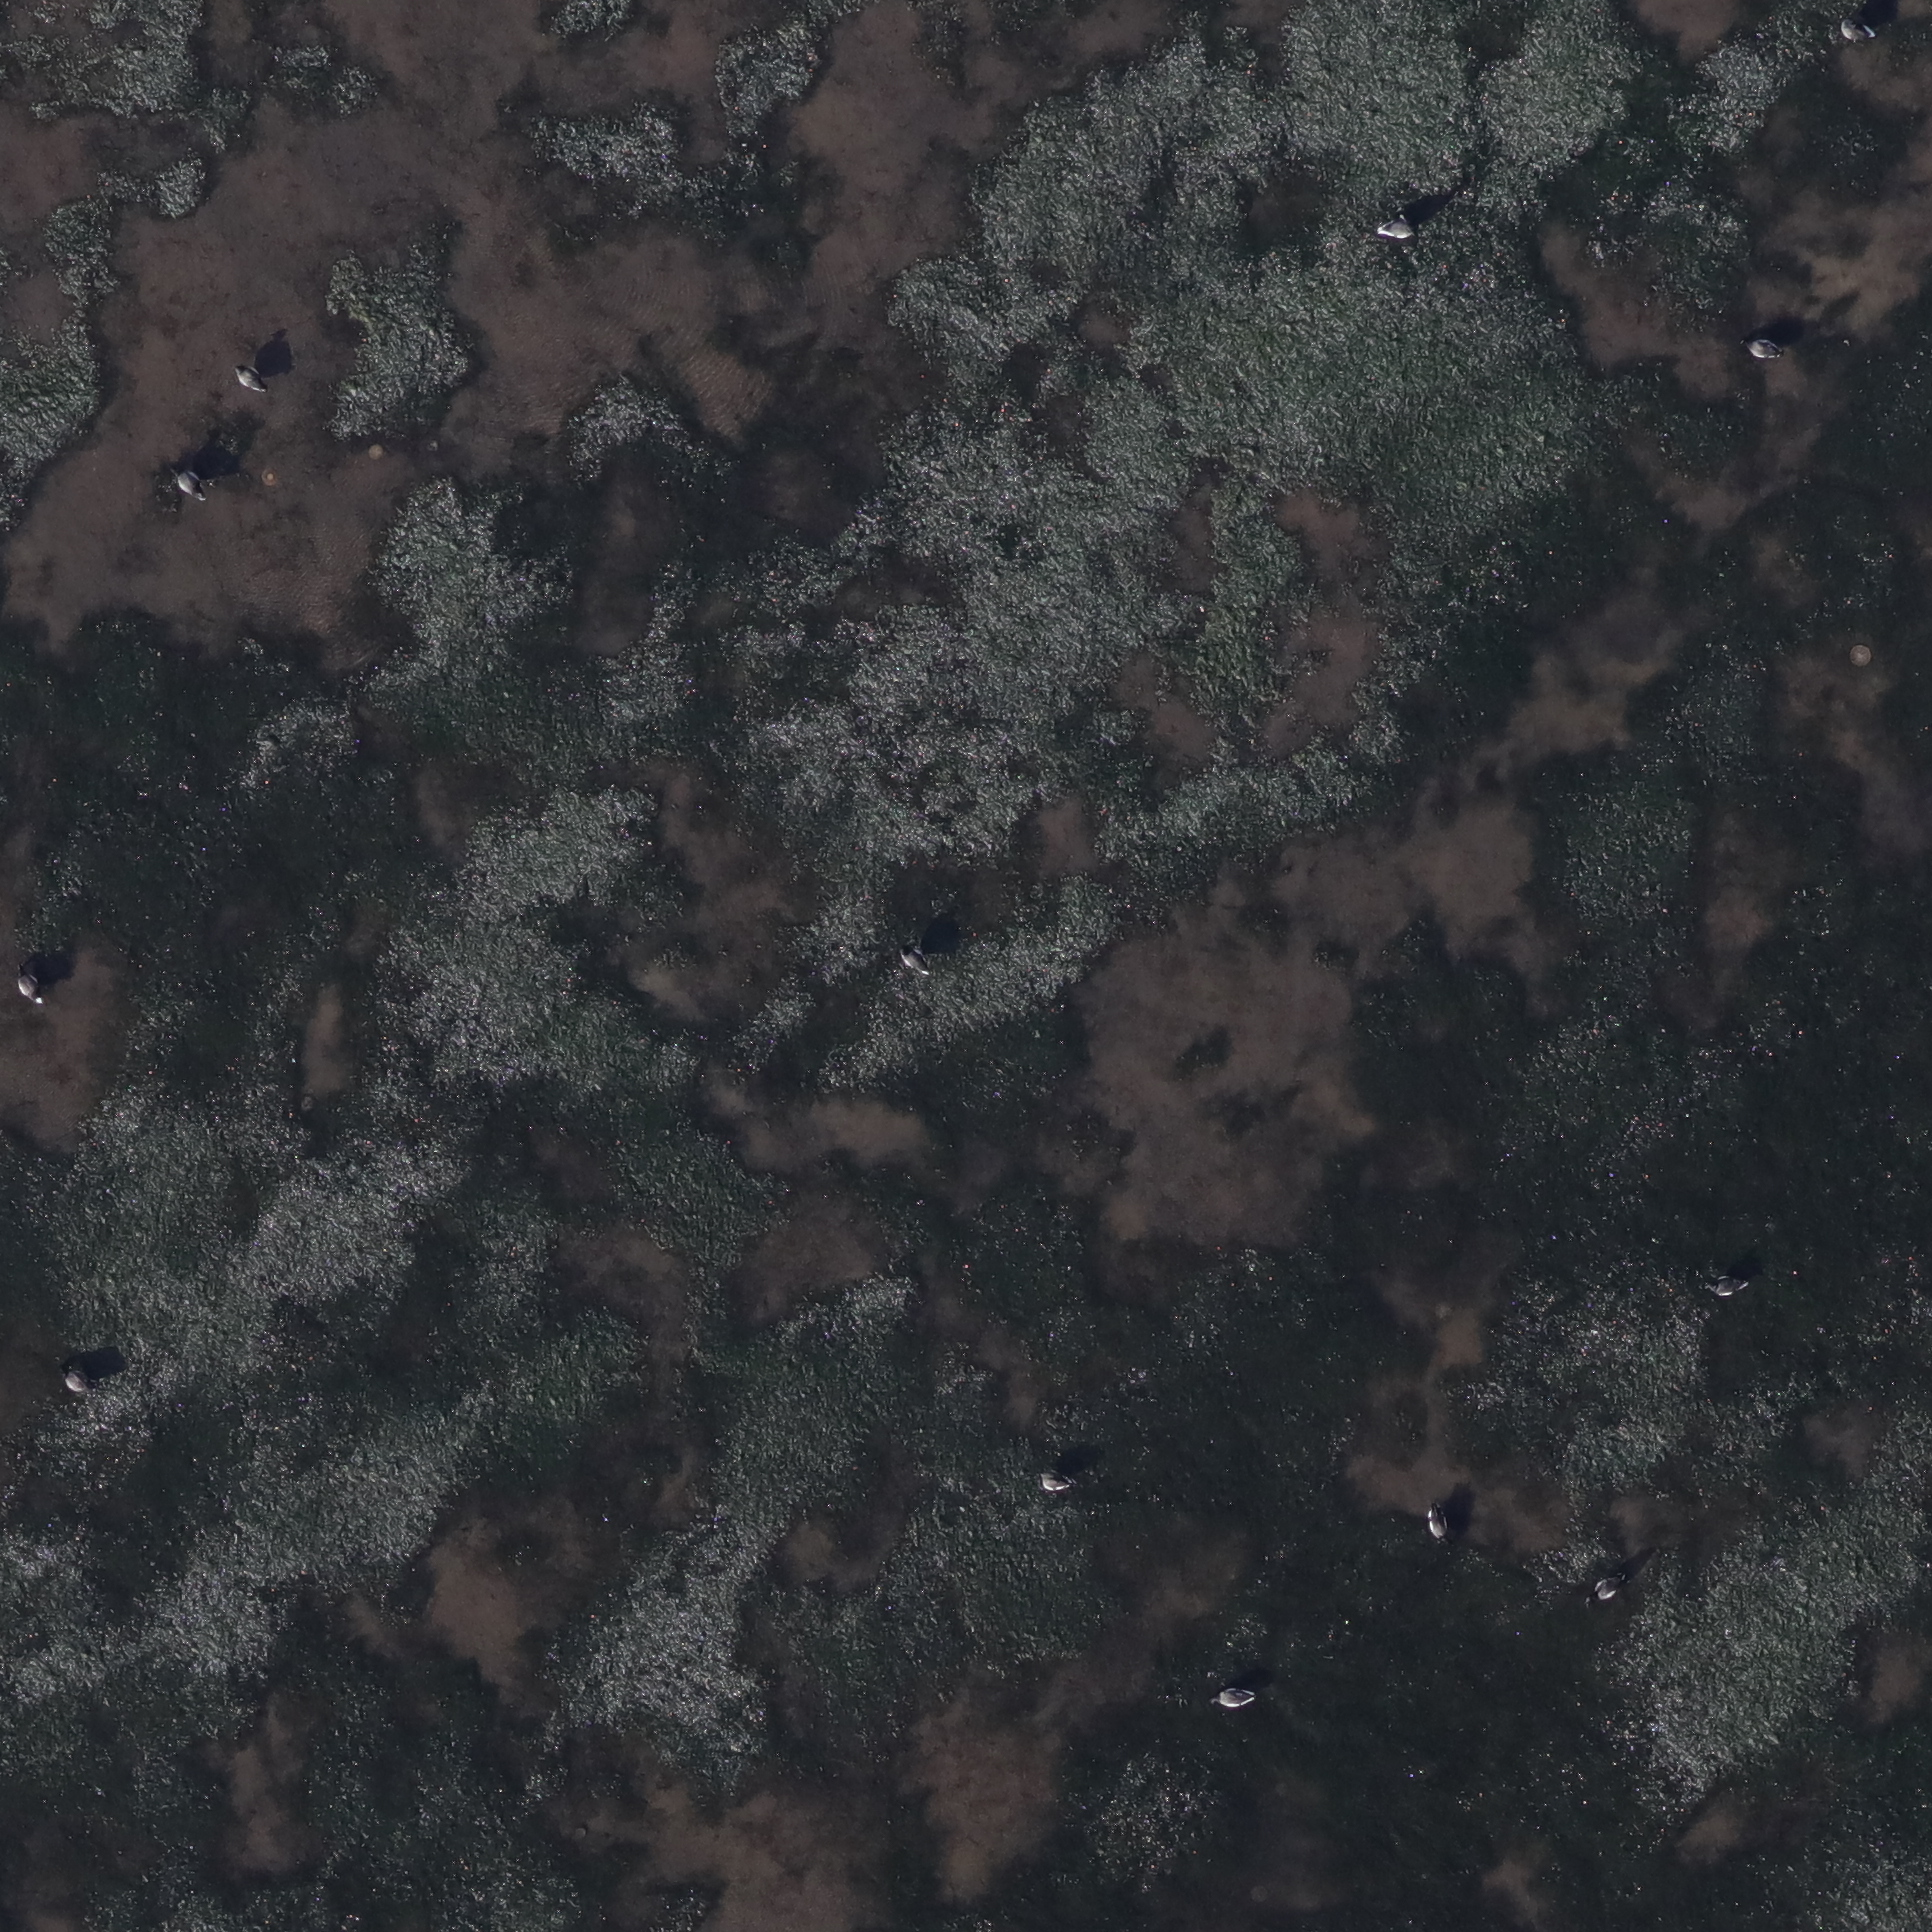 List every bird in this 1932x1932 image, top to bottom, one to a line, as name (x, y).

brant (1853, 29)
brant (1400, 228)
brant (1765, 349)
brant (252, 379)
brant (190, 483)
brant (912, 957)
brant (28, 986)
brant (1724, 1286)
brant (77, 1382)
brant (1054, 1484)
brant (1440, 1526)
brant (1608, 1588)
brant (1231, 1695)